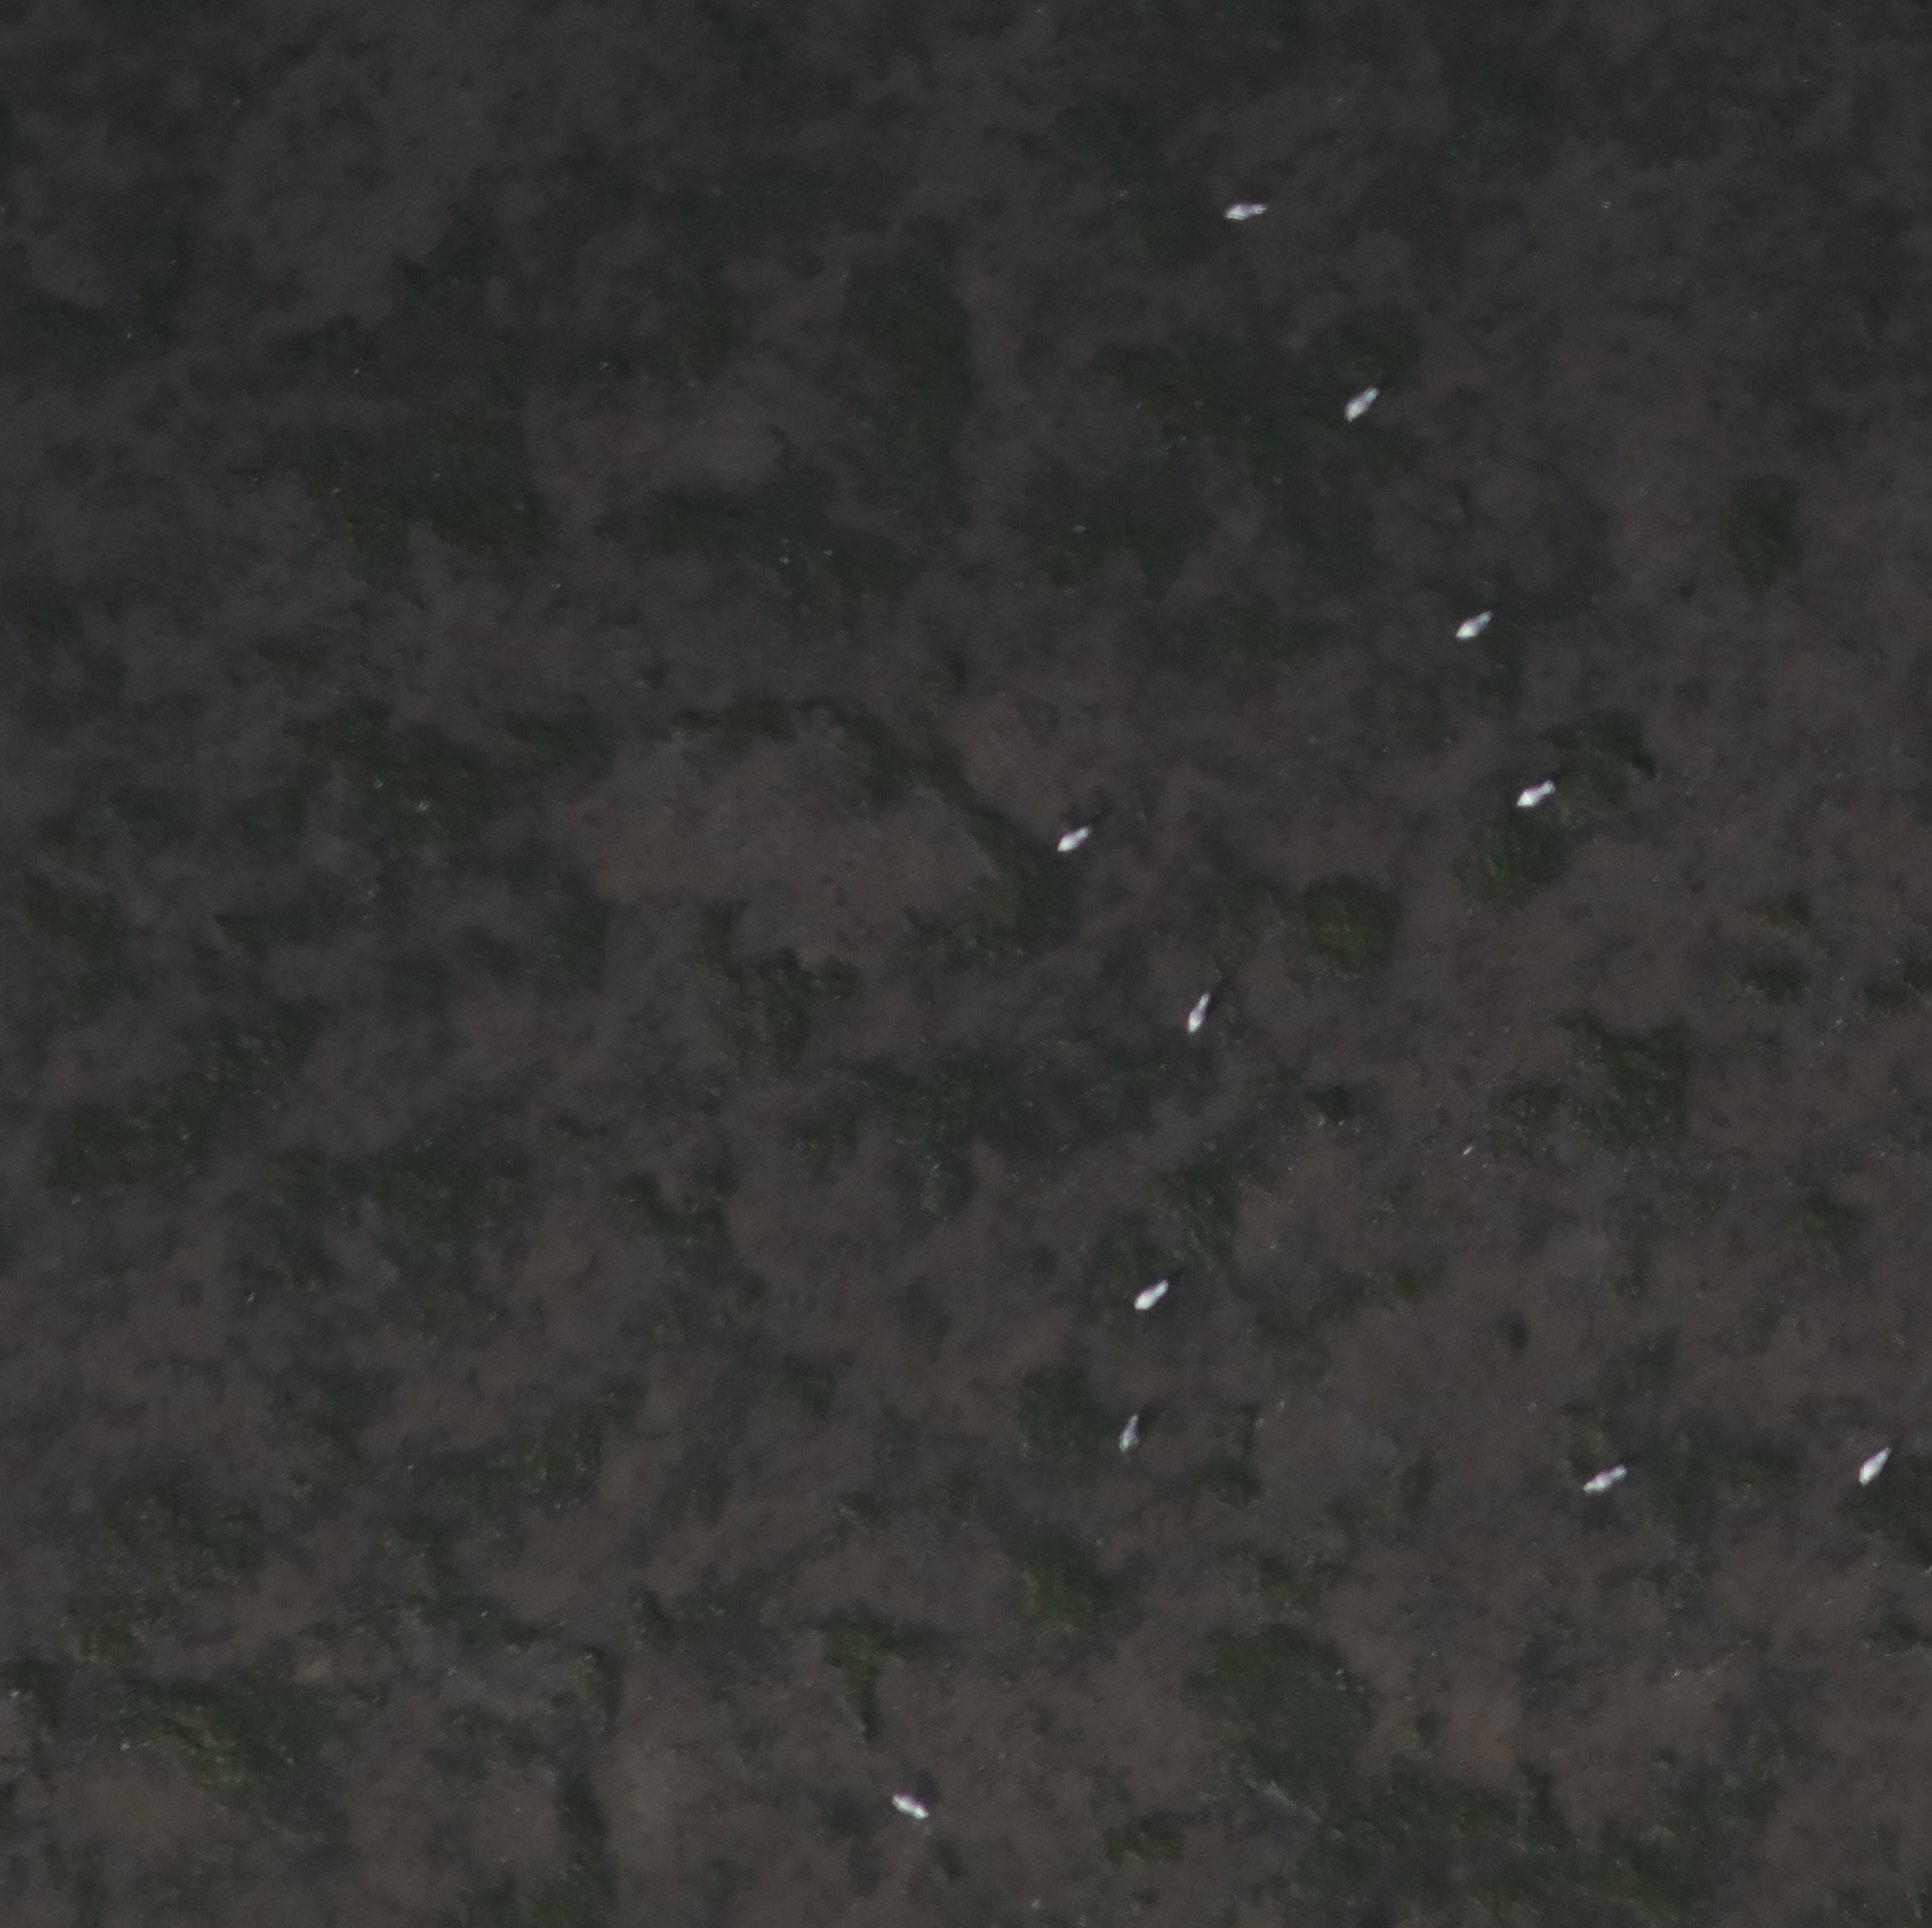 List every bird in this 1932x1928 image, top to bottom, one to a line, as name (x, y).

gull (1239, 212)
gull (1363, 412)
gull (1477, 633)
gull (1534, 796)
gull (1073, 838)
gull (1198, 1025)
gull (1153, 1294)
gull (1126, 1441)
gull (1868, 1470)
gull (1604, 1481)
gull (917, 1817)